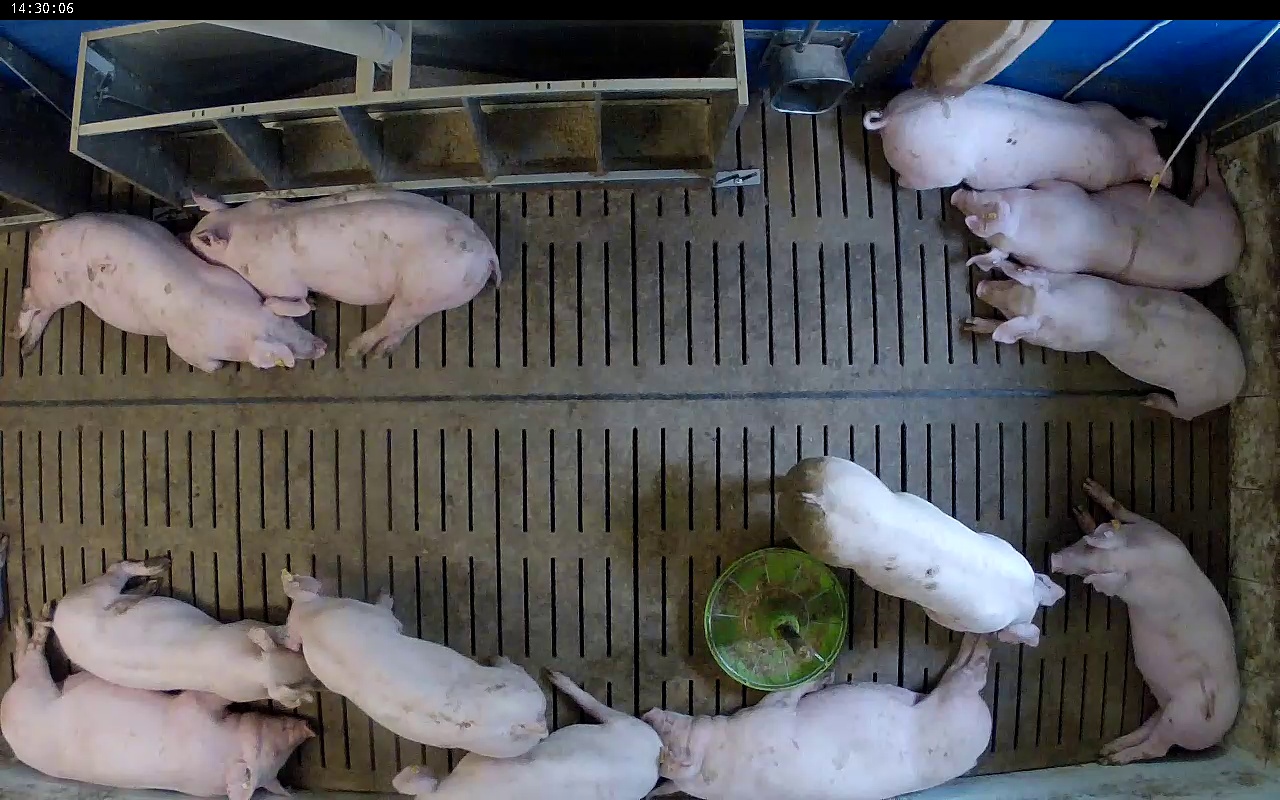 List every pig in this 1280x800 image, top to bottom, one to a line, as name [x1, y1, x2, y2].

pig [861, 81, 1173, 194]
pig [945, 130, 1245, 290]
pig [178, 190, 503, 361]
pig [7, 211, 327, 373]
pig [960, 257, 1248, 422]
pig [776, 455, 1066, 646]
pig [1048, 478, 1244, 767]
pig [29, 556, 320, 712]
pig [265, 566, 549, 757]
pig [1, 600, 313, 799]
pig [645, 631, 997, 799]
pig [390, 670, 670, 799]